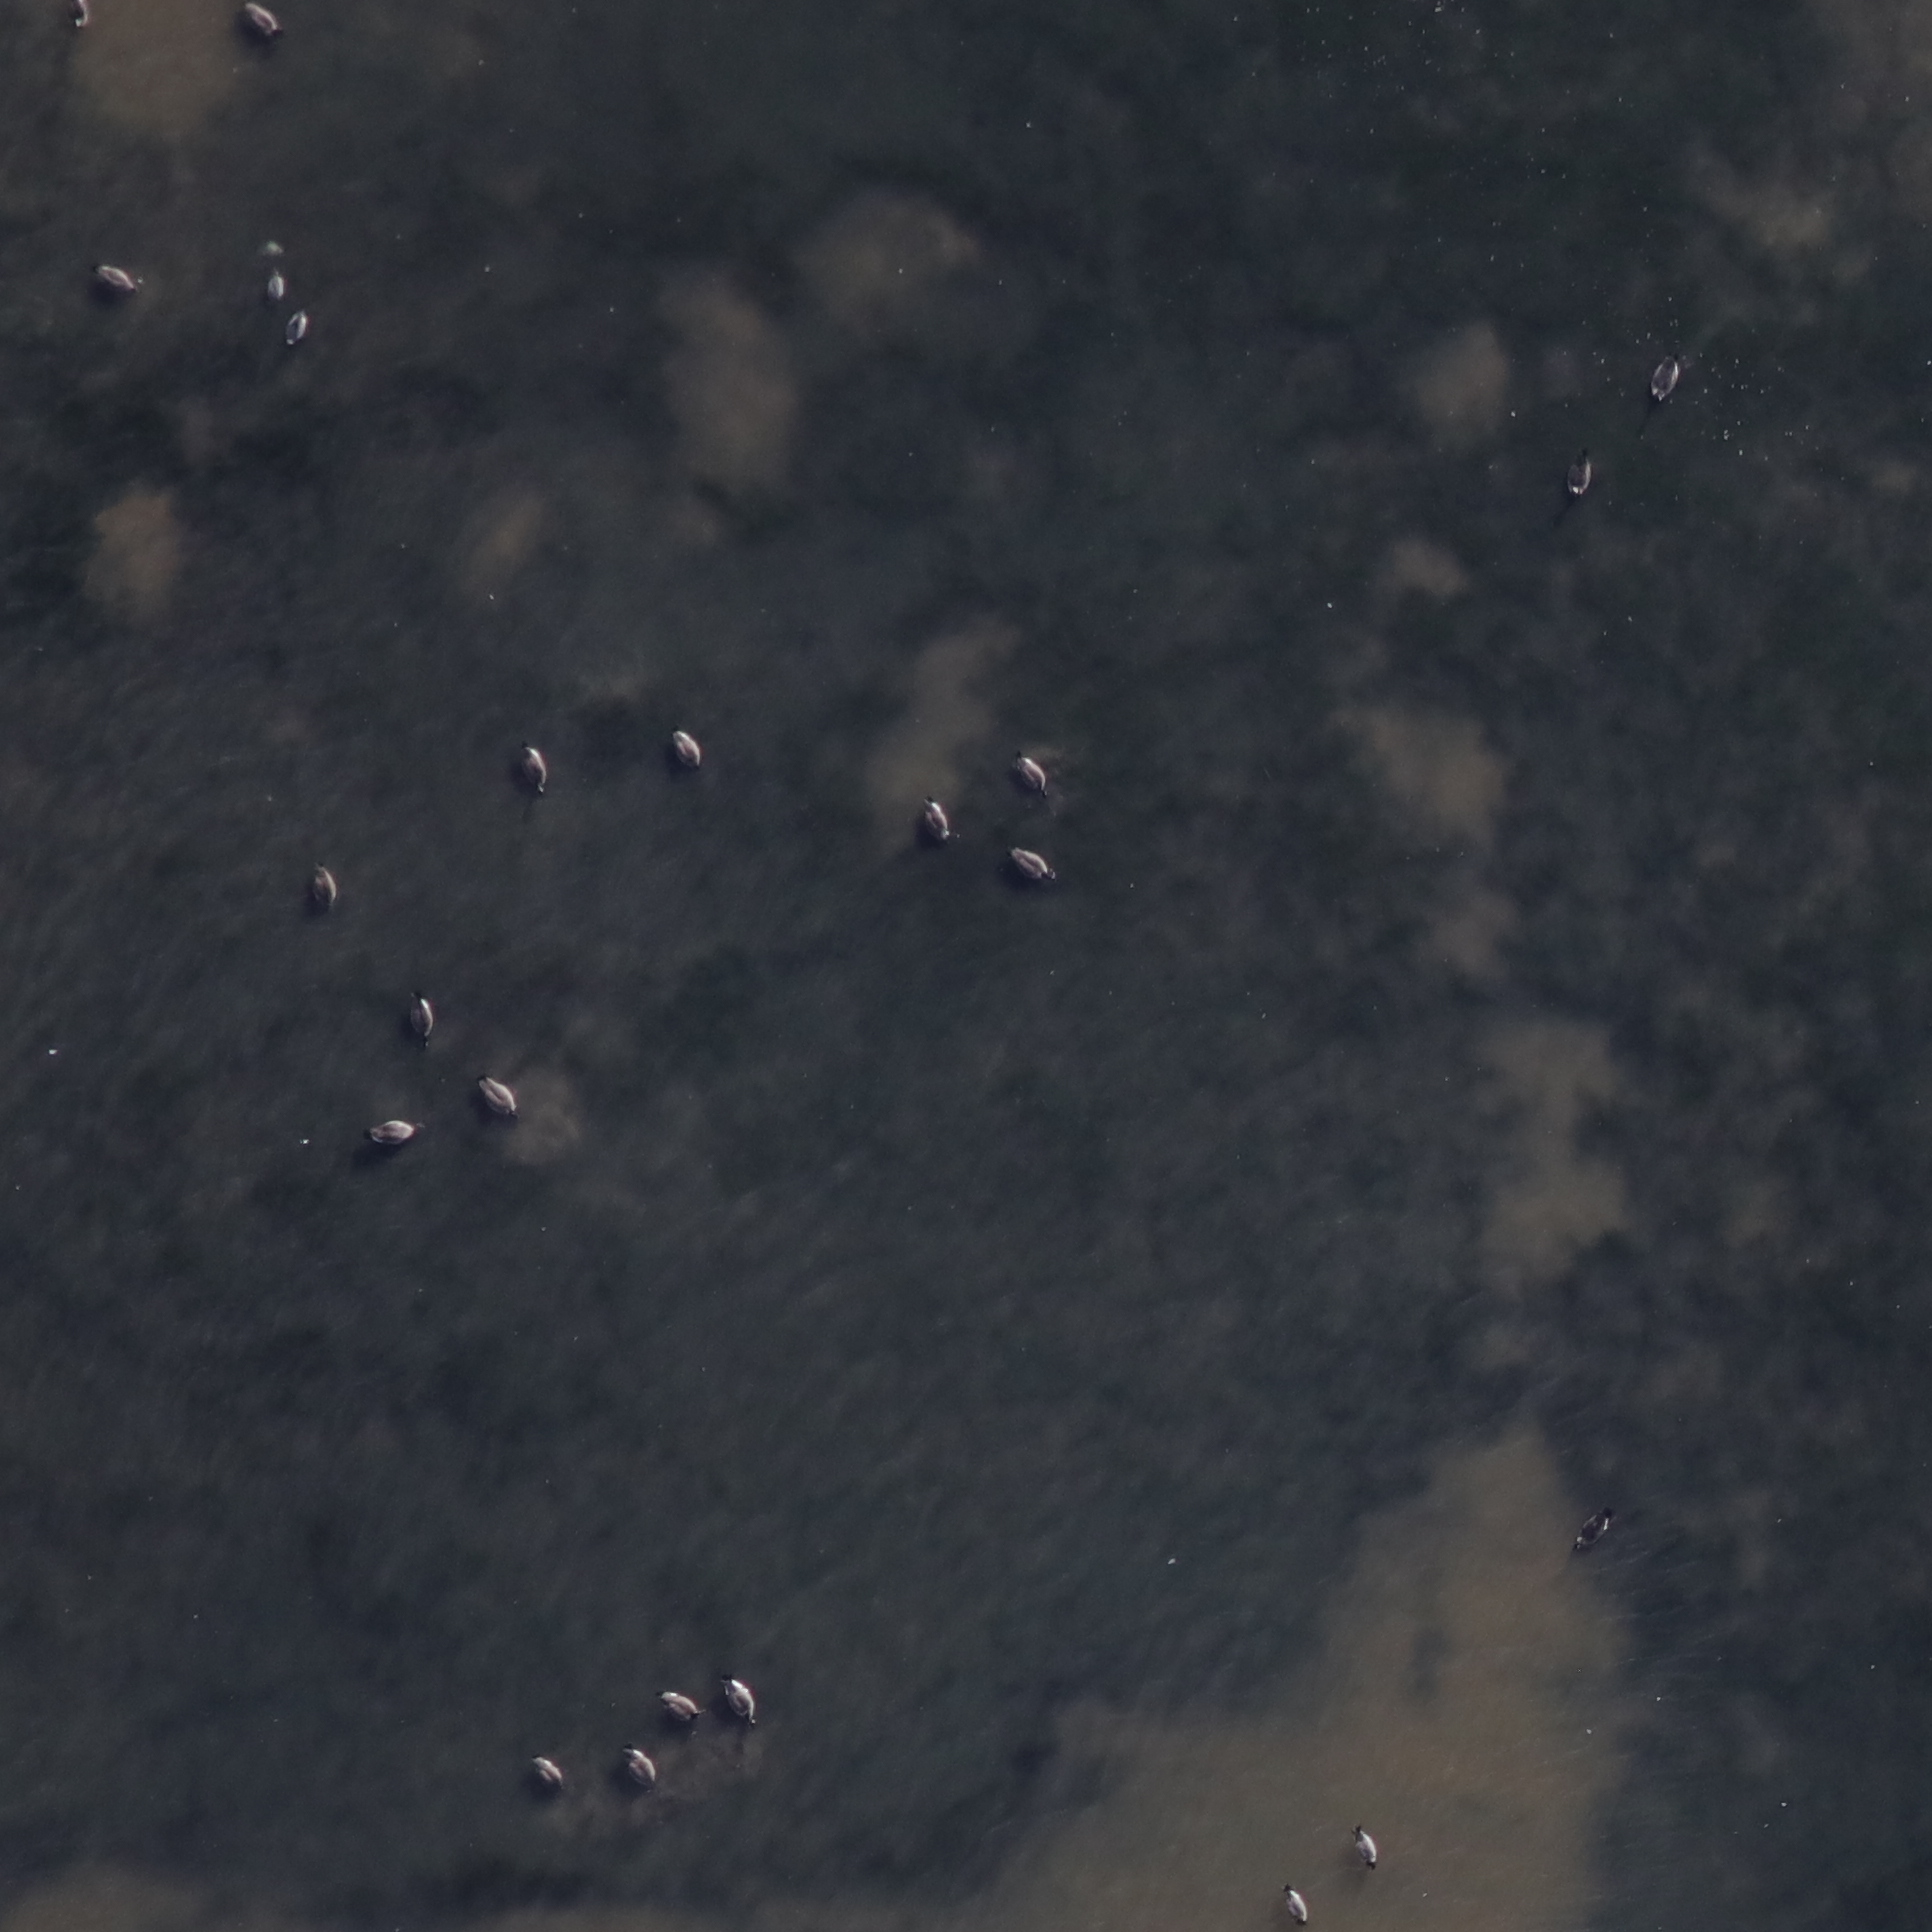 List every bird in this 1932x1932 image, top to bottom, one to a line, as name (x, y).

Canada goose (79, 13)
Canada goose (257, 22)
Canada goose (114, 282)
emperor goose (276, 288)
emperor goose (295, 328)
Canada goose (1665, 377)
Canada goose (1578, 476)
Canada goose (686, 750)
Canada goose (535, 770)
Canada goose (1035, 777)
Canada goose (935, 824)
Canada goose (1030, 864)
Canada goose (322, 888)
Canada goose (422, 1020)
Canada goose (499, 1097)
Canada goose (395, 1133)
other bird (1593, 1529)
Canada goose (741, 1699)
Canada goose (681, 1706)
Canada goose (640, 1765)
Canada goose (549, 1774)
Canada goose (1366, 1847)
Canada goose (1295, 1907)